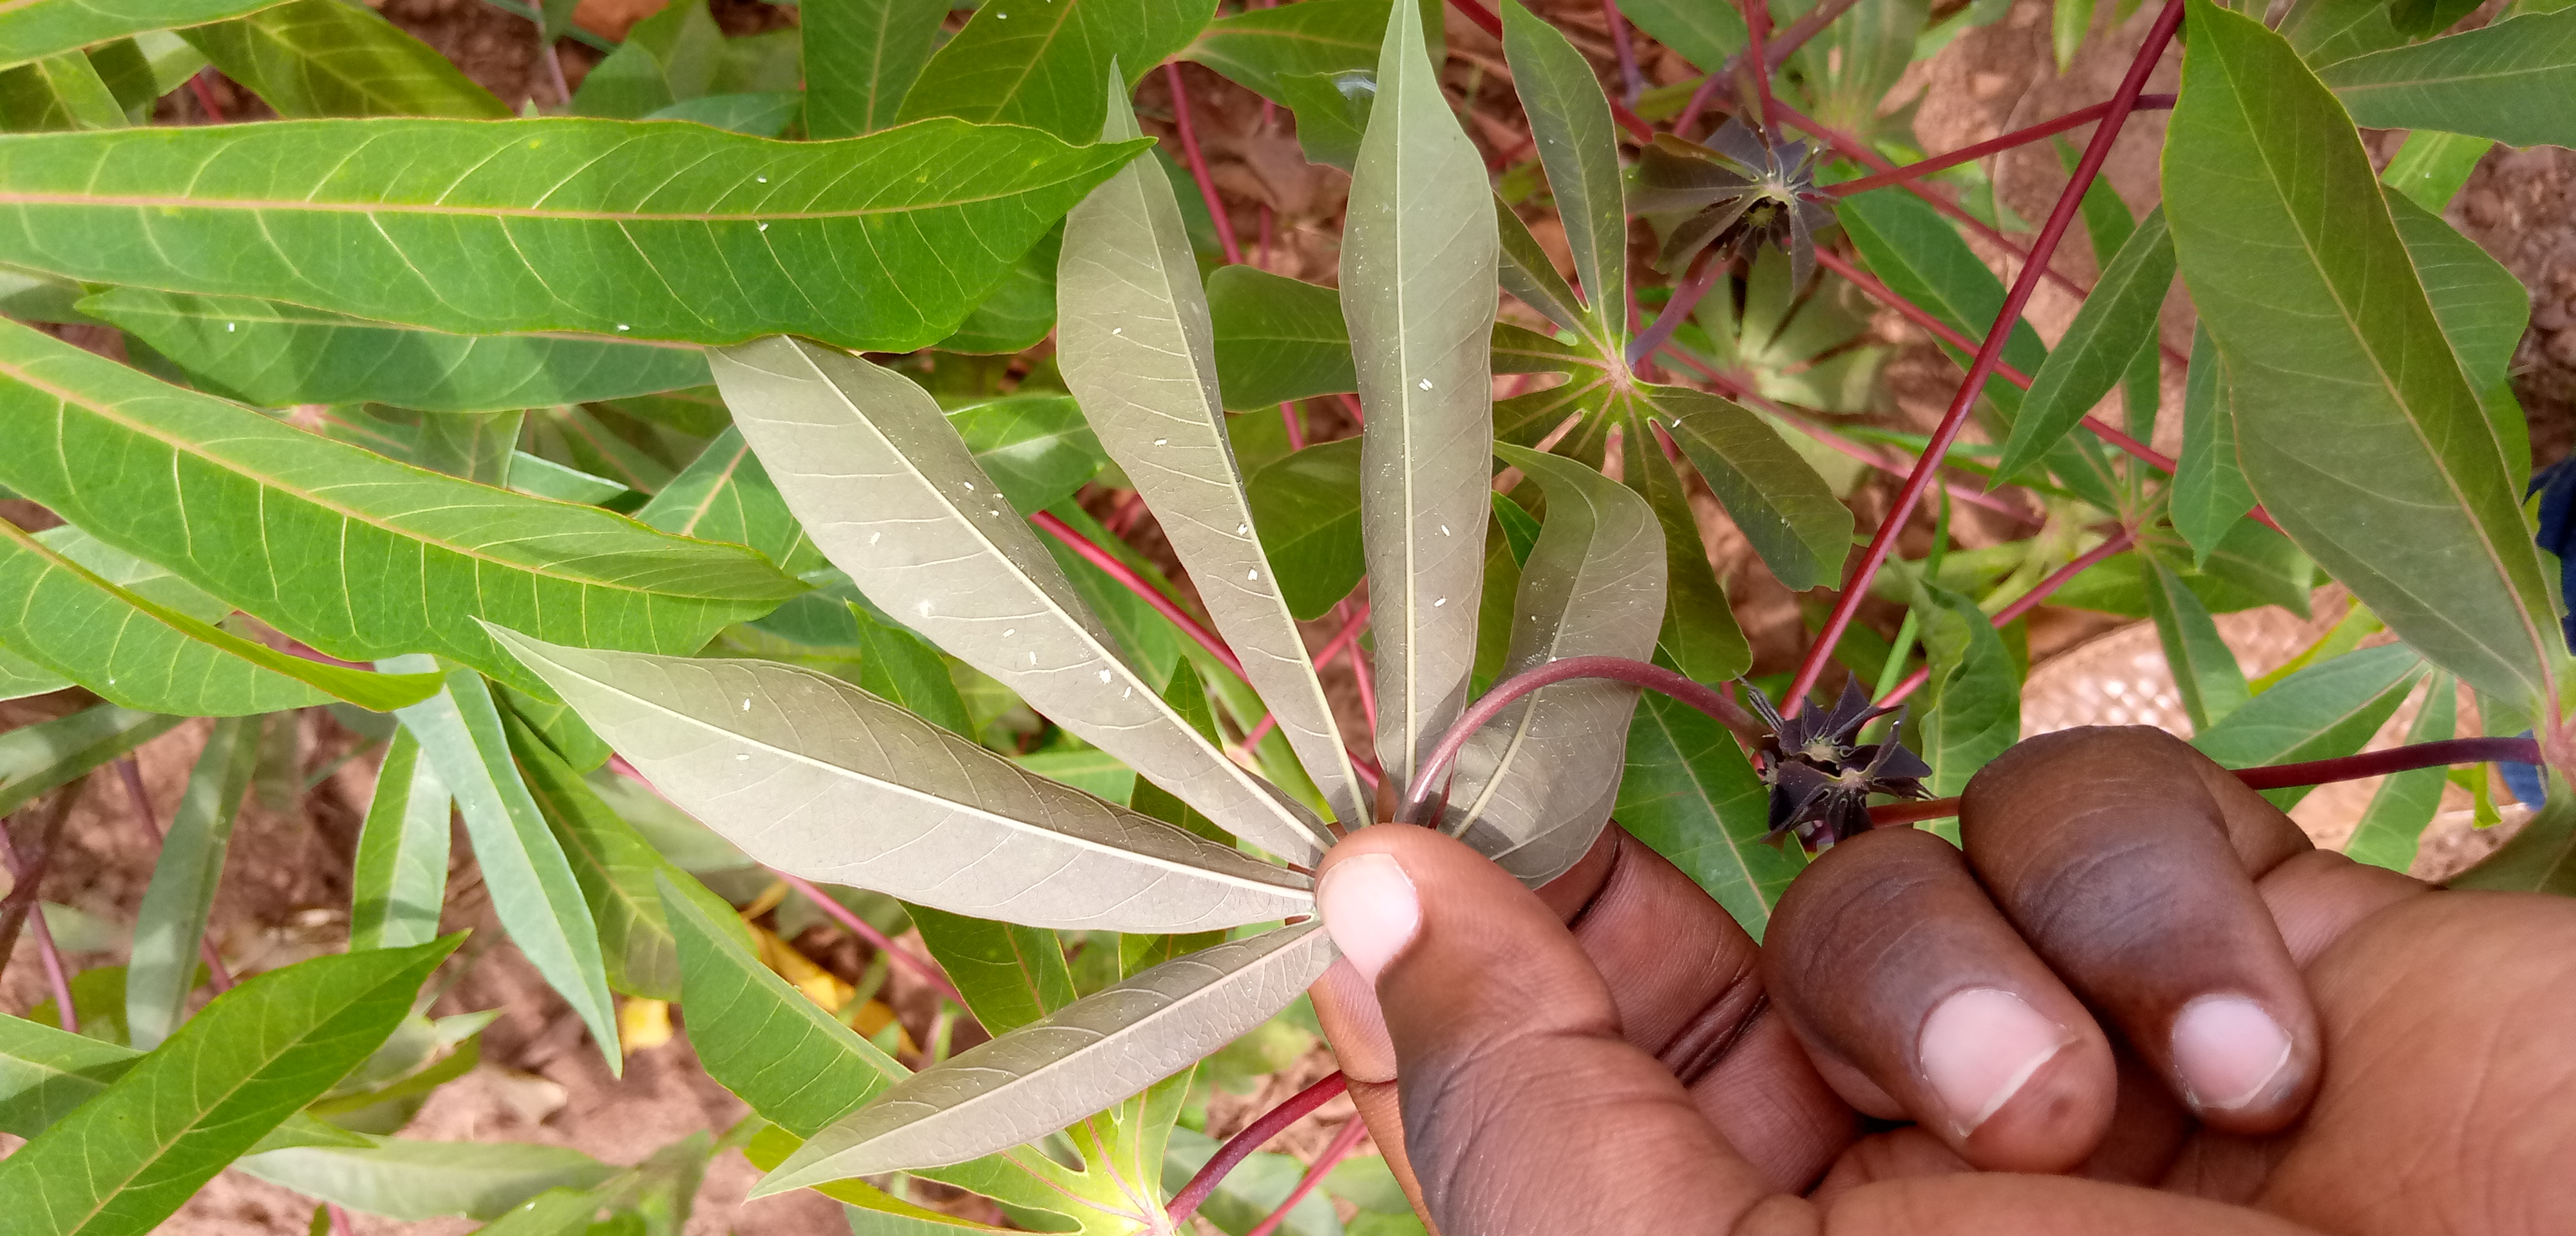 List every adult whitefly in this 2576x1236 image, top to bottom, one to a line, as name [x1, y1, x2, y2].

whitefly [756, 175, 768, 185]
whitefly [757, 223, 771, 233]
whitefly [616, 323, 632, 333]
whitefly [1110, 326, 1124, 337]
whitefly [1422, 377, 1435, 391]
whitefly [1417, 382, 1430, 392]
whitefly [1669, 417, 1685, 430]
whitefly [1151, 436, 1169, 448]
whitefly [962, 480, 976, 492]
whitefly [992, 491, 1007, 501]
whitefly [988, 509, 1001, 519]
whitefly [1439, 522, 1453, 538]
whitefly [1236, 523, 1245, 534]
whitefly [1241, 525, 1249, 536]
whitefly [868, 530, 882, 547]
whitefly [1247, 568, 1255, 582]
whitefly [1253, 570, 1258, 581]
whitefly [1433, 596, 1448, 610]
whitefly [1002, 626, 1016, 639]
whitefly [1027, 648, 1041, 666]
whitefly [1548, 655, 1558, 664]
whitefly [1104, 669, 1112, 683]
whitefly [1098, 669, 1107, 684]
whitefly [1121, 684, 1133, 701]
whitefly [740, 696, 753, 713]
whitefly [734, 753, 752, 762]